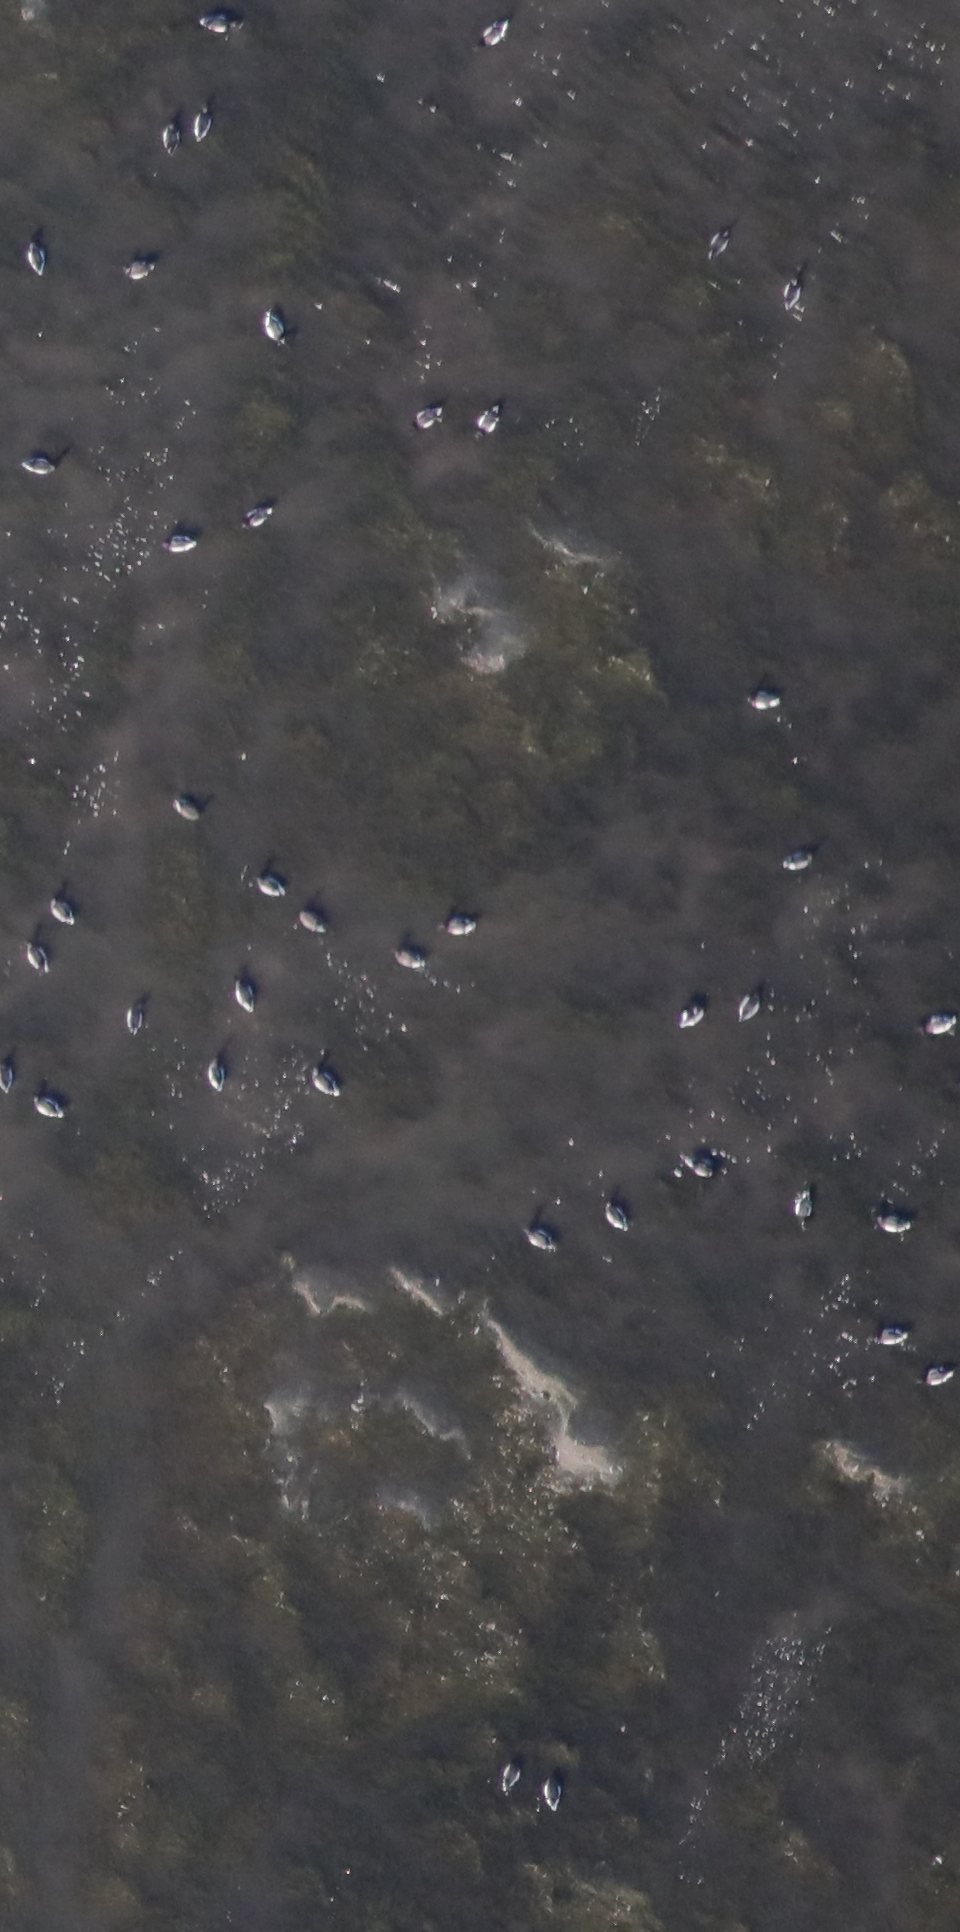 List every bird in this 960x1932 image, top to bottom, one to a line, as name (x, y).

brant (495, 21)
brant (218, 23)
brant (197, 126)
brant (174, 140)
brant (720, 247)
brant (37, 257)
brant (140, 269)
brant (794, 295)
brant (275, 325)
brant (425, 417)
brant (491, 419)
brant (37, 460)
brant (255, 521)
brant (178, 539)
brant (764, 700)
brant (188, 809)
brant (801, 862)
brant (268, 882)
brant (62, 908)
brant (315, 922)
brant (463, 928)
brant (36, 954)
brant (410, 956)
brant (248, 996)
brant (750, 1009)
brant (134, 1015)
brant (694, 1015)
brant (947, 1026)
brant (218, 1076)
brant (326, 1077)
brant (5, 1082)
brant (47, 1104)
brant (705, 1163)
brant (806, 1207)
brant (616, 1213)
brant (892, 1220)
brant (539, 1237)
brant (892, 1334)
brant (948, 1373)
brant (511, 1774)
brant (551, 1793)